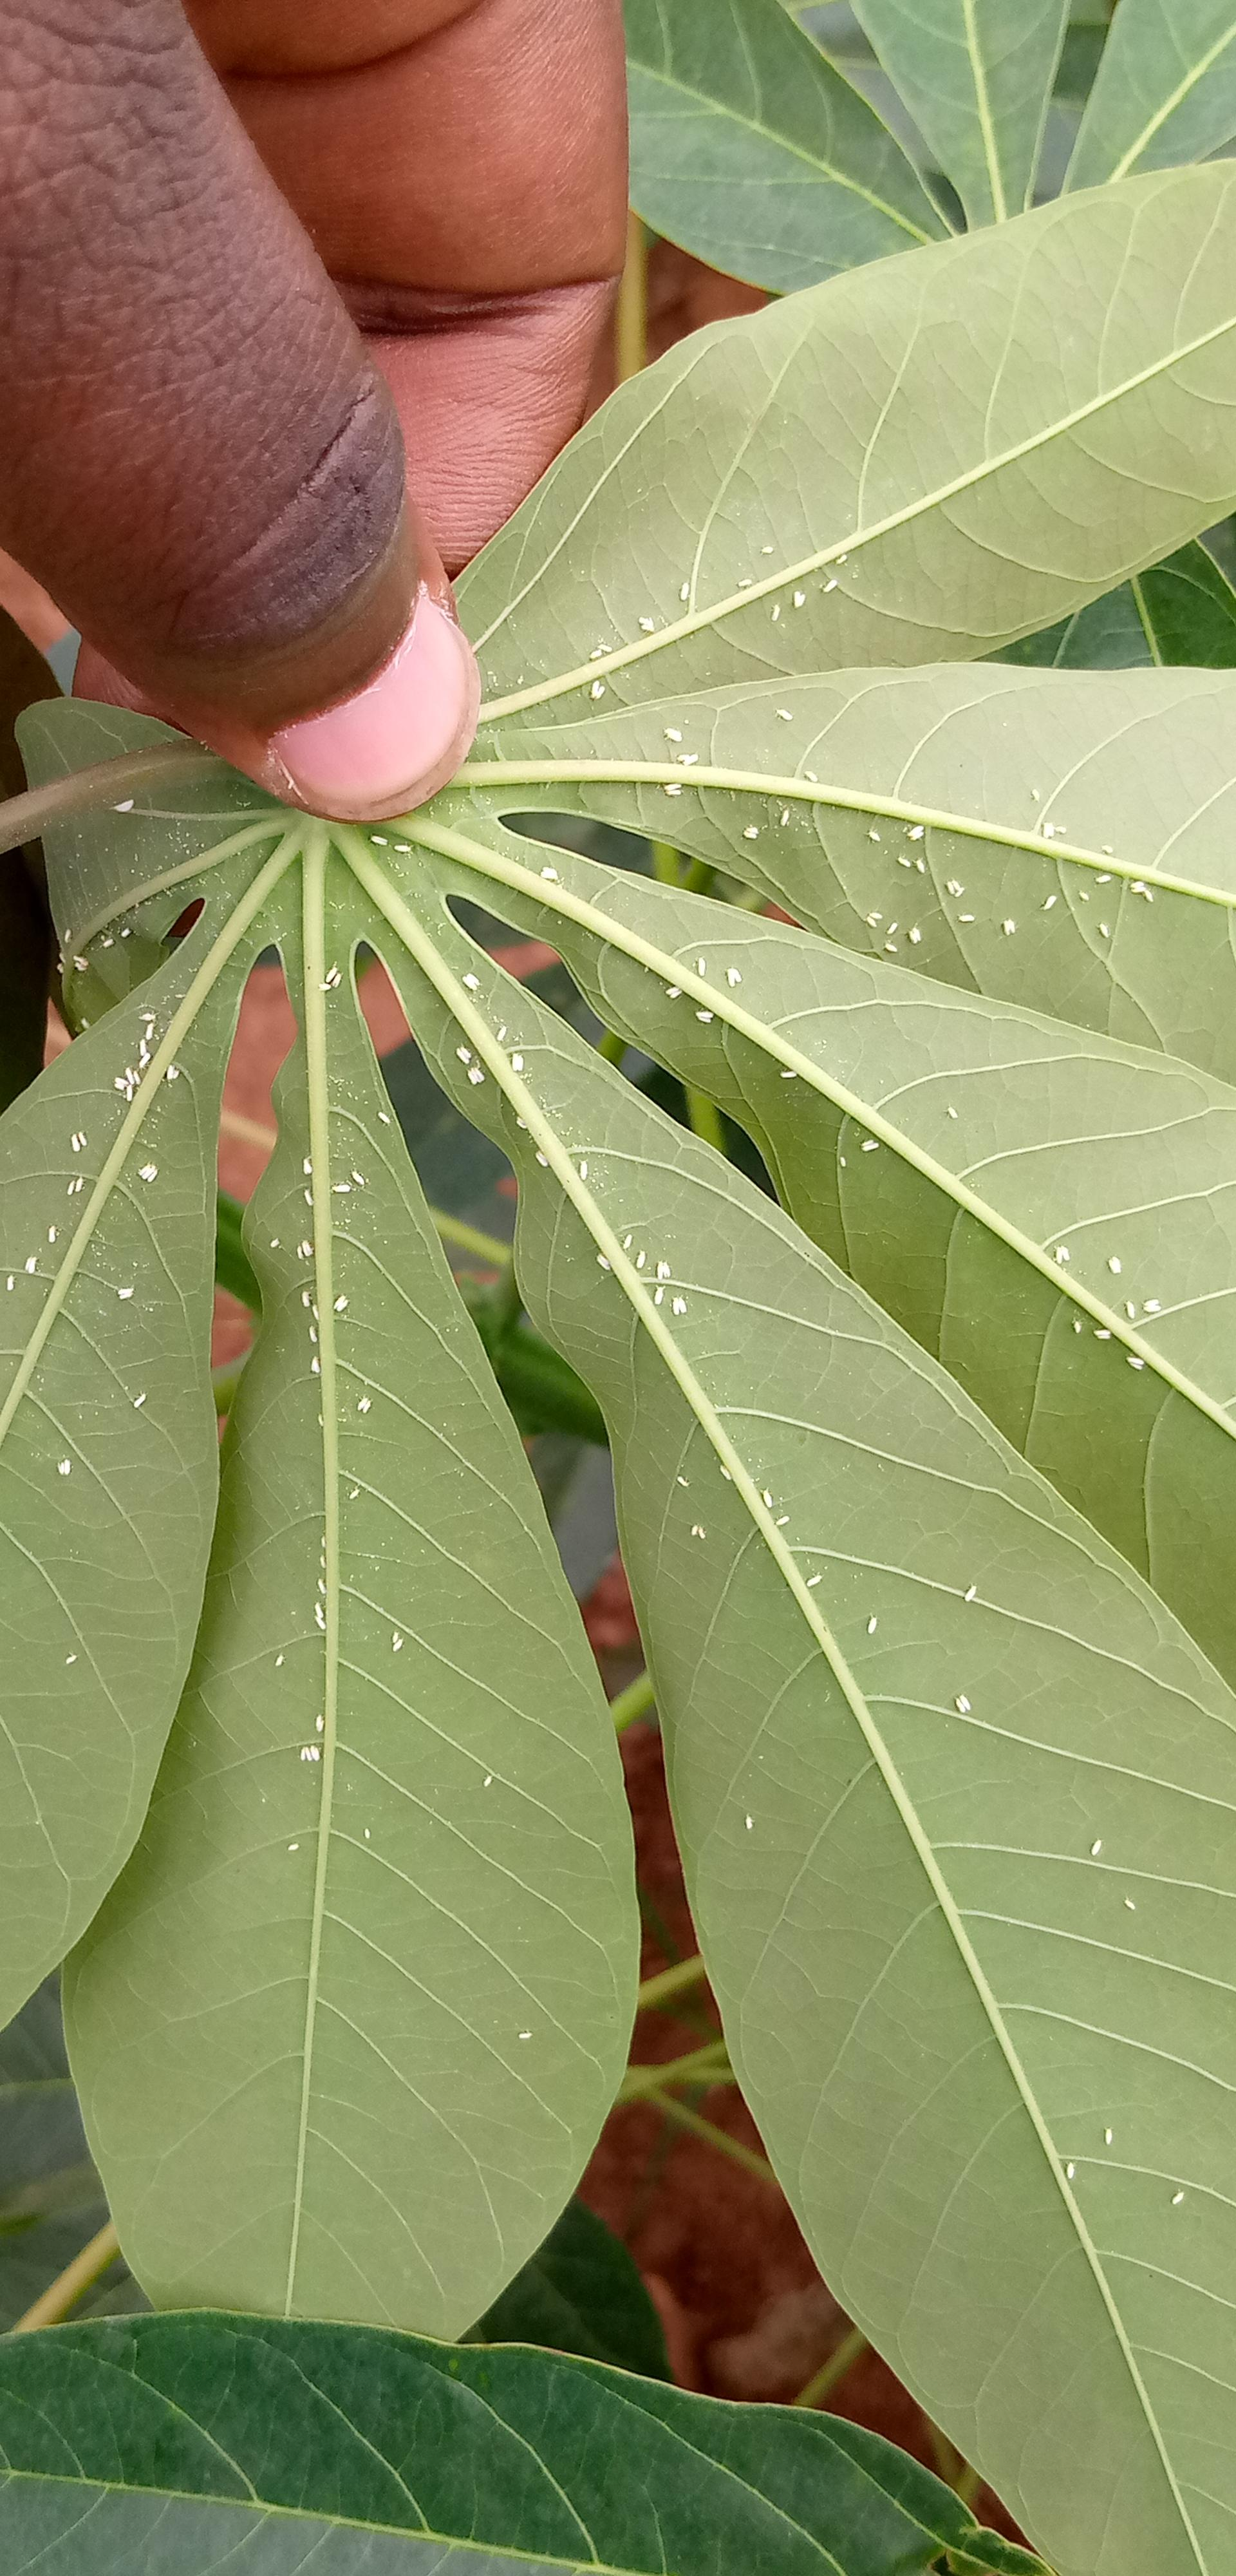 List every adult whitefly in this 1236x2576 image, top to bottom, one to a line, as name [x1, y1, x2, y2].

whitefly [740, 532, 780, 563]
whitefly [827, 553, 855, 571]
whitefly [730, 571, 756, 598]
whitefly [664, 573, 702, 606]
whitefly [807, 574, 839, 601]
whitefly [780, 587, 811, 614]
whitefly [754, 594, 785, 630]
whitefly [631, 612, 664, 654]
whitefly [575, 633, 618, 674]
whitefly [582, 641, 607, 674]
whitefly [592, 674, 611, 706]
whitefly [771, 700, 805, 732]
whitefly [662, 717, 687, 750]
whitefly [663, 752, 704, 777]
whitefly [792, 763, 828, 792]
whitefly [1020, 773, 1049, 808]
whitefly [648, 774, 688, 808]
whitefly [662, 784, 681, 806]
whitefly [719, 804, 775, 858]
whitefly [775, 805, 799, 836]
whitefly [861, 810, 887, 853]
whitefly [1027, 811, 1070, 854]
whitefly [737, 813, 772, 850]
whitefly [902, 815, 933, 855]
whitefly [380, 823, 414, 865]
whitefly [362, 829, 402, 864]
whitefly [1090, 830, 1129, 868]
whitefly [884, 848, 913, 882]
whitefly [902, 848, 948, 897]
whitefly [529, 851, 555, 889]
whitefly [909, 854, 939, 891]
whitefly [531, 857, 561, 884]
whitefly [1090, 865, 1121, 891]
whitefly [941, 868, 969, 902]
whitefly [1127, 871, 1161, 914]
whitefly [933, 872, 966, 906]
whitefly [1065, 875, 1092, 916]
whitefly [1029, 879, 1073, 924]
whitefly [1121, 879, 1153, 909]
whitefly [950, 896, 977, 935]
whitefly [848, 900, 892, 935]
whitefly [848, 900, 880, 934]
whitefly [879, 903, 905, 940]
whitefly [989, 907, 1024, 947]
whitefly [993, 907, 1016, 940]
whitefly [897, 911, 932, 951]
whitefly [1085, 913, 1116, 945]
whitefly [116, 918, 142, 943]
whitefly [61, 923, 86, 952]
whitefly [96, 928, 120, 966]
whitefly [873, 929, 904, 966]
whitefly [692, 955, 713, 980]
whitefly [53, 956, 71, 989]
whitefly [67, 956, 91, 985]
whitefly [720, 956, 750, 991]
whitefly [310, 959, 348, 1001]
whitefly [449, 963, 483, 994]
whitefly [304, 966, 341, 996]
whitefly [454, 969, 485, 997]
whitefly [653, 972, 686, 999]
whitefly [648, 977, 687, 1008]
whitefly [684, 992, 719, 1036]
whitefly [128, 1009, 167, 1043]
whitefly [495, 1021, 518, 1048]
whitefly [446, 1035, 489, 1070]
whitefly [124, 1036, 158, 1081]
whitefly [158, 1054, 183, 1096]
whitefly [447, 1054, 488, 1097]
whitefly [505, 1054, 537, 1084]
whitefly [117, 1061, 149, 1102]
whitefly [771, 1061, 803, 1095]
whitefly [462, 1063, 496, 1094]
whitefly [99, 1077, 147, 1109]
whitefly [924, 1090, 962, 1130]
whitefly [366, 1106, 390, 1138]
whitefly [507, 1113, 538, 1142]
whitefly [853, 1121, 880, 1162]
whitefly [64, 1122, 97, 1165]
whitefly [852, 1130, 885, 1168]
whitefly [520, 1133, 557, 1173]
whitefly [62, 1134, 93, 1158]
whitefly [527, 1137, 554, 1173]
whitefly [301, 1148, 320, 1173]
whitefly [827, 1152, 856, 1179]
whitefly [568, 1155, 594, 1189]
whitefly [133, 1158, 160, 1193]
whitefly [128, 1162, 165, 1197]
whitefly [351, 1164, 375, 1198]
whitefly [54, 1177, 100, 1204]
whitefly [59, 1179, 92, 1204]
whitefly [330, 1179, 355, 1207]
whitefly [295, 1183, 334, 1224]
whitefly [33, 1225, 67, 1257]
whitefly [257, 1225, 294, 1262]
whitefly [617, 1228, 638, 1250]
whitefly [1045, 1229, 1070, 1274]
whitefly [290, 1238, 320, 1269]
whitefly [295, 1238, 324, 1264]
whitefly [1048, 1240, 1070, 1274]
whitefly [623, 1242, 651, 1274]
whitefly [585, 1250, 608, 1275]
whitefly [1105, 1250, 1129, 1281]
whitefly [18, 1253, 40, 1285]
whitefly [651, 1257, 679, 1282]
whitefly [111, 1272, 135, 1316]
whitefly [1, 1273, 21, 1306]
whitefly [644, 1281, 670, 1313]
whitefly [295, 1283, 319, 1314]
whitefly [1147, 1288, 1166, 1321]
whitefly [667, 1291, 694, 1326]
whitefly [306, 1293, 328, 1327]
whitefly [1122, 1293, 1148, 1326]
whitefly [1139, 1294, 1164, 1323]
whitefly [330, 1295, 355, 1321]
whitefly [1070, 1309, 1090, 1351]
whitefly [294, 1314, 332, 1351]
whitefly [1090, 1318, 1115, 1350]
whitefly [1084, 1320, 1114, 1358]
whitefly [1119, 1343, 1148, 1385]
whitefly [304, 1347, 333, 1379]
whitefly [1121, 1350, 1150, 1386]
whitefly [357, 1390, 373, 1421]
whitefly [118, 1396, 179, 1429]
whitefly [308, 1406, 333, 1439]
whitefly [54, 1438, 97, 1492]
whitefly [718, 1457, 747, 1491]
whitefly [659, 1459, 702, 1495]
whitefly [351, 1477, 372, 1513]
whitefly [750, 1482, 779, 1511]
whitefly [769, 1508, 800, 1536]
whitefly [677, 1512, 723, 1550]
whitefly [677, 1518, 720, 1547]
whitefly [302, 1528, 338, 1560]
whitefly [306, 1546, 333, 1575]
whitefly [793, 1562, 835, 1597]
whitefly [309, 1571, 337, 1600]
whitefly [953, 1578, 988, 1607]
whitefly [306, 1597, 328, 1640]
whitefly [852, 1597, 881, 1648]
whitefly [306, 1603, 335, 1641]
whitefly [383, 1628, 415, 1665]
whitefly [271, 1647, 297, 1676]
whitefly [57, 1648, 78, 1673]
whitefly [943, 1673, 989, 1730]
whitefly [950, 1690, 980, 1722]
whitefly [301, 1702, 332, 1734]
whitefly [282, 1736, 327, 1781]
whitefly [295, 1746, 330, 1776]
whitefly [475, 1761, 506, 1789]
whitefly [737, 1803, 776, 1851]
whitefly [351, 1812, 387, 1852]
whitefly [282, 1826, 309, 1861]
whitefly [1080, 1834, 1114, 1872]
whitefly [1121, 1891, 1150, 1924]
whitefly [512, 2019, 541, 2054]
whitefly [1100, 2123, 1122, 2155]
whitefly [1051, 2157, 1083, 2188]
whitefly [1163, 2175, 1185, 2208]